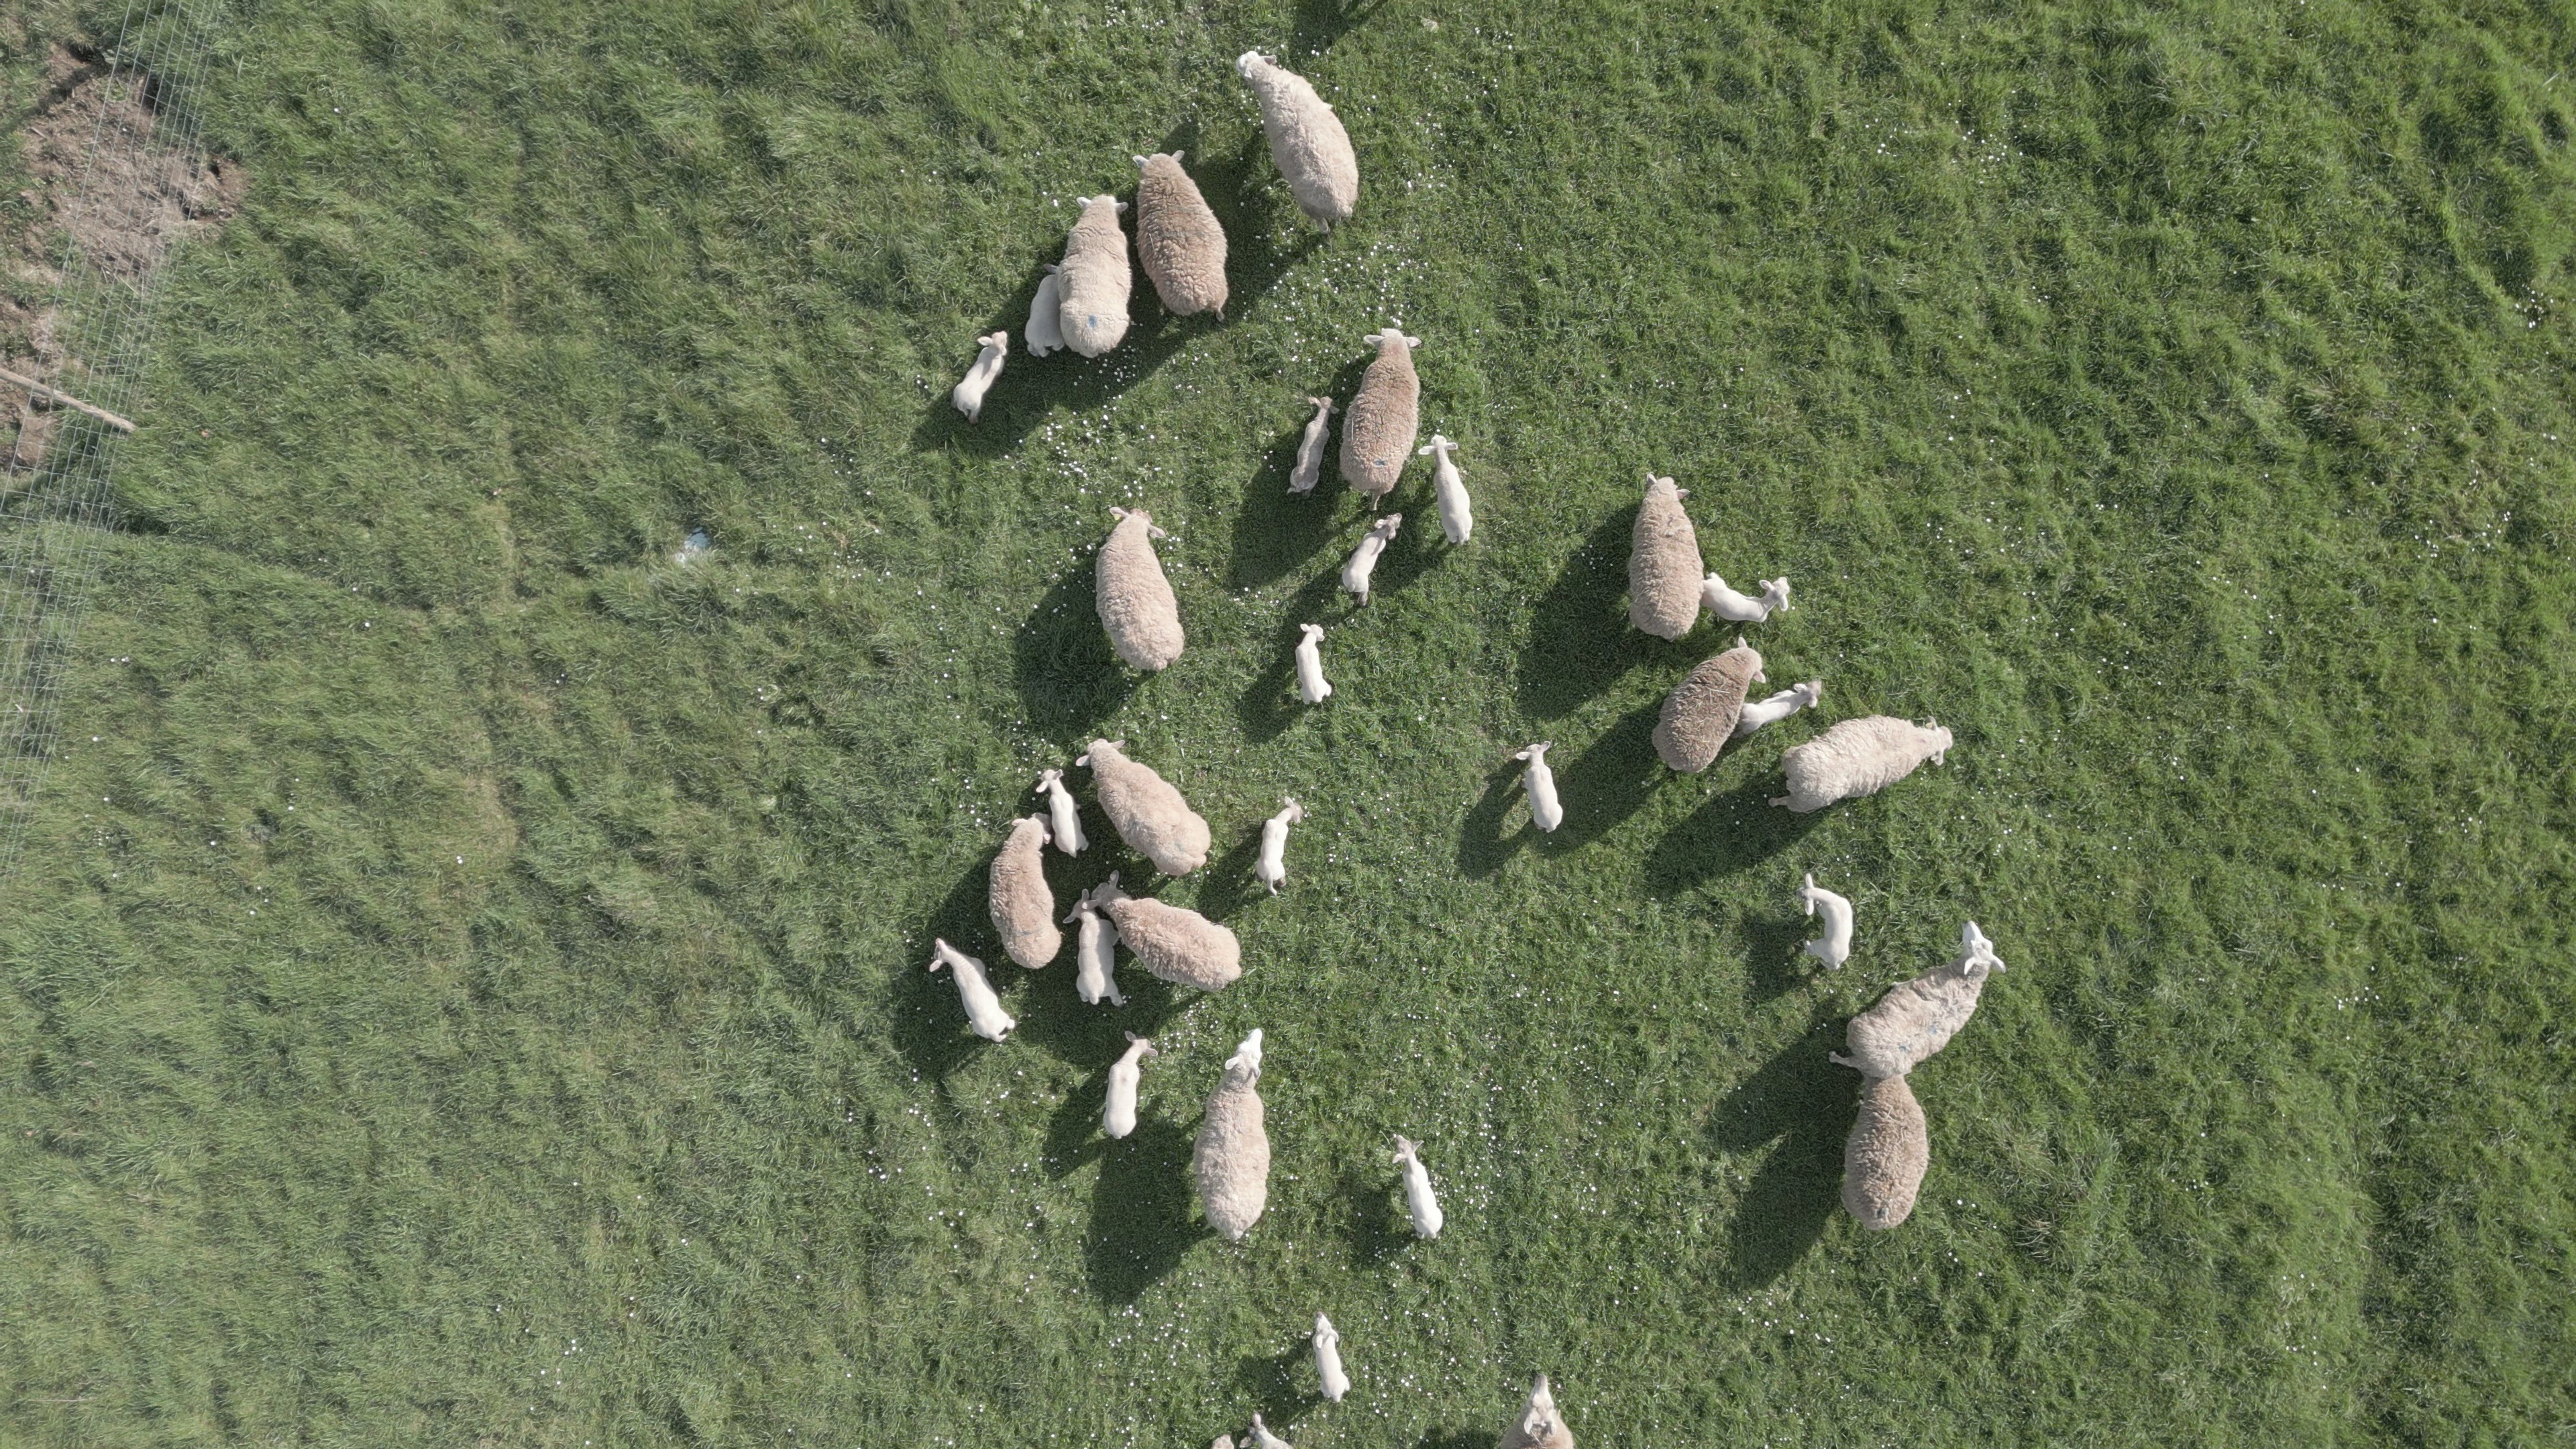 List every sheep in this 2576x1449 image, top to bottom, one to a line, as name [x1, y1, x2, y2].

sheep [1234, 49, 1361, 237]
sheep [1135, 149, 1228, 321]
sheep [1059, 194, 1133, 357]
sheep [1025, 261, 1066, 354]
sheep [1339, 328, 1422, 515]
sheep [952, 329, 1007, 424]
sheep [1286, 395, 1337, 500]
sheep [1418, 434, 1472, 544]
sheep [1629, 472, 1703, 641]
sheep [1096, 505, 1186, 669]
sheep [1342, 512, 1402, 606]
sheep [1703, 571, 1790, 623]
sheep [1294, 623, 1333, 704]
sheep [1651, 637, 1766, 774]
sheep [1732, 677, 1822, 739]
sheep [1768, 714, 1953, 811]
sheep [1075, 738, 1212, 875]
sheep [1516, 741, 1563, 832]
sheep [1036, 769, 1090, 858]
sheep [1256, 796, 1302, 896]
sheep [988, 812, 1062, 970]
sheep [1082, 869, 1242, 990]
sheep [1793, 872, 1854, 969]
sheep [1063, 889, 1124, 1008]
sheep [1829, 919, 2006, 1078]
sheep [929, 938, 1015, 1042]
sheep [1194, 1026, 1271, 1243]
sheep [1103, 1030, 1159, 1139]
sheep [1843, 1074, 1930, 1230]
sheep [1393, 1135, 1443, 1239]
sheep [1311, 1311, 1351, 1402]
sheep [1500, 1373, 1575, 1449]